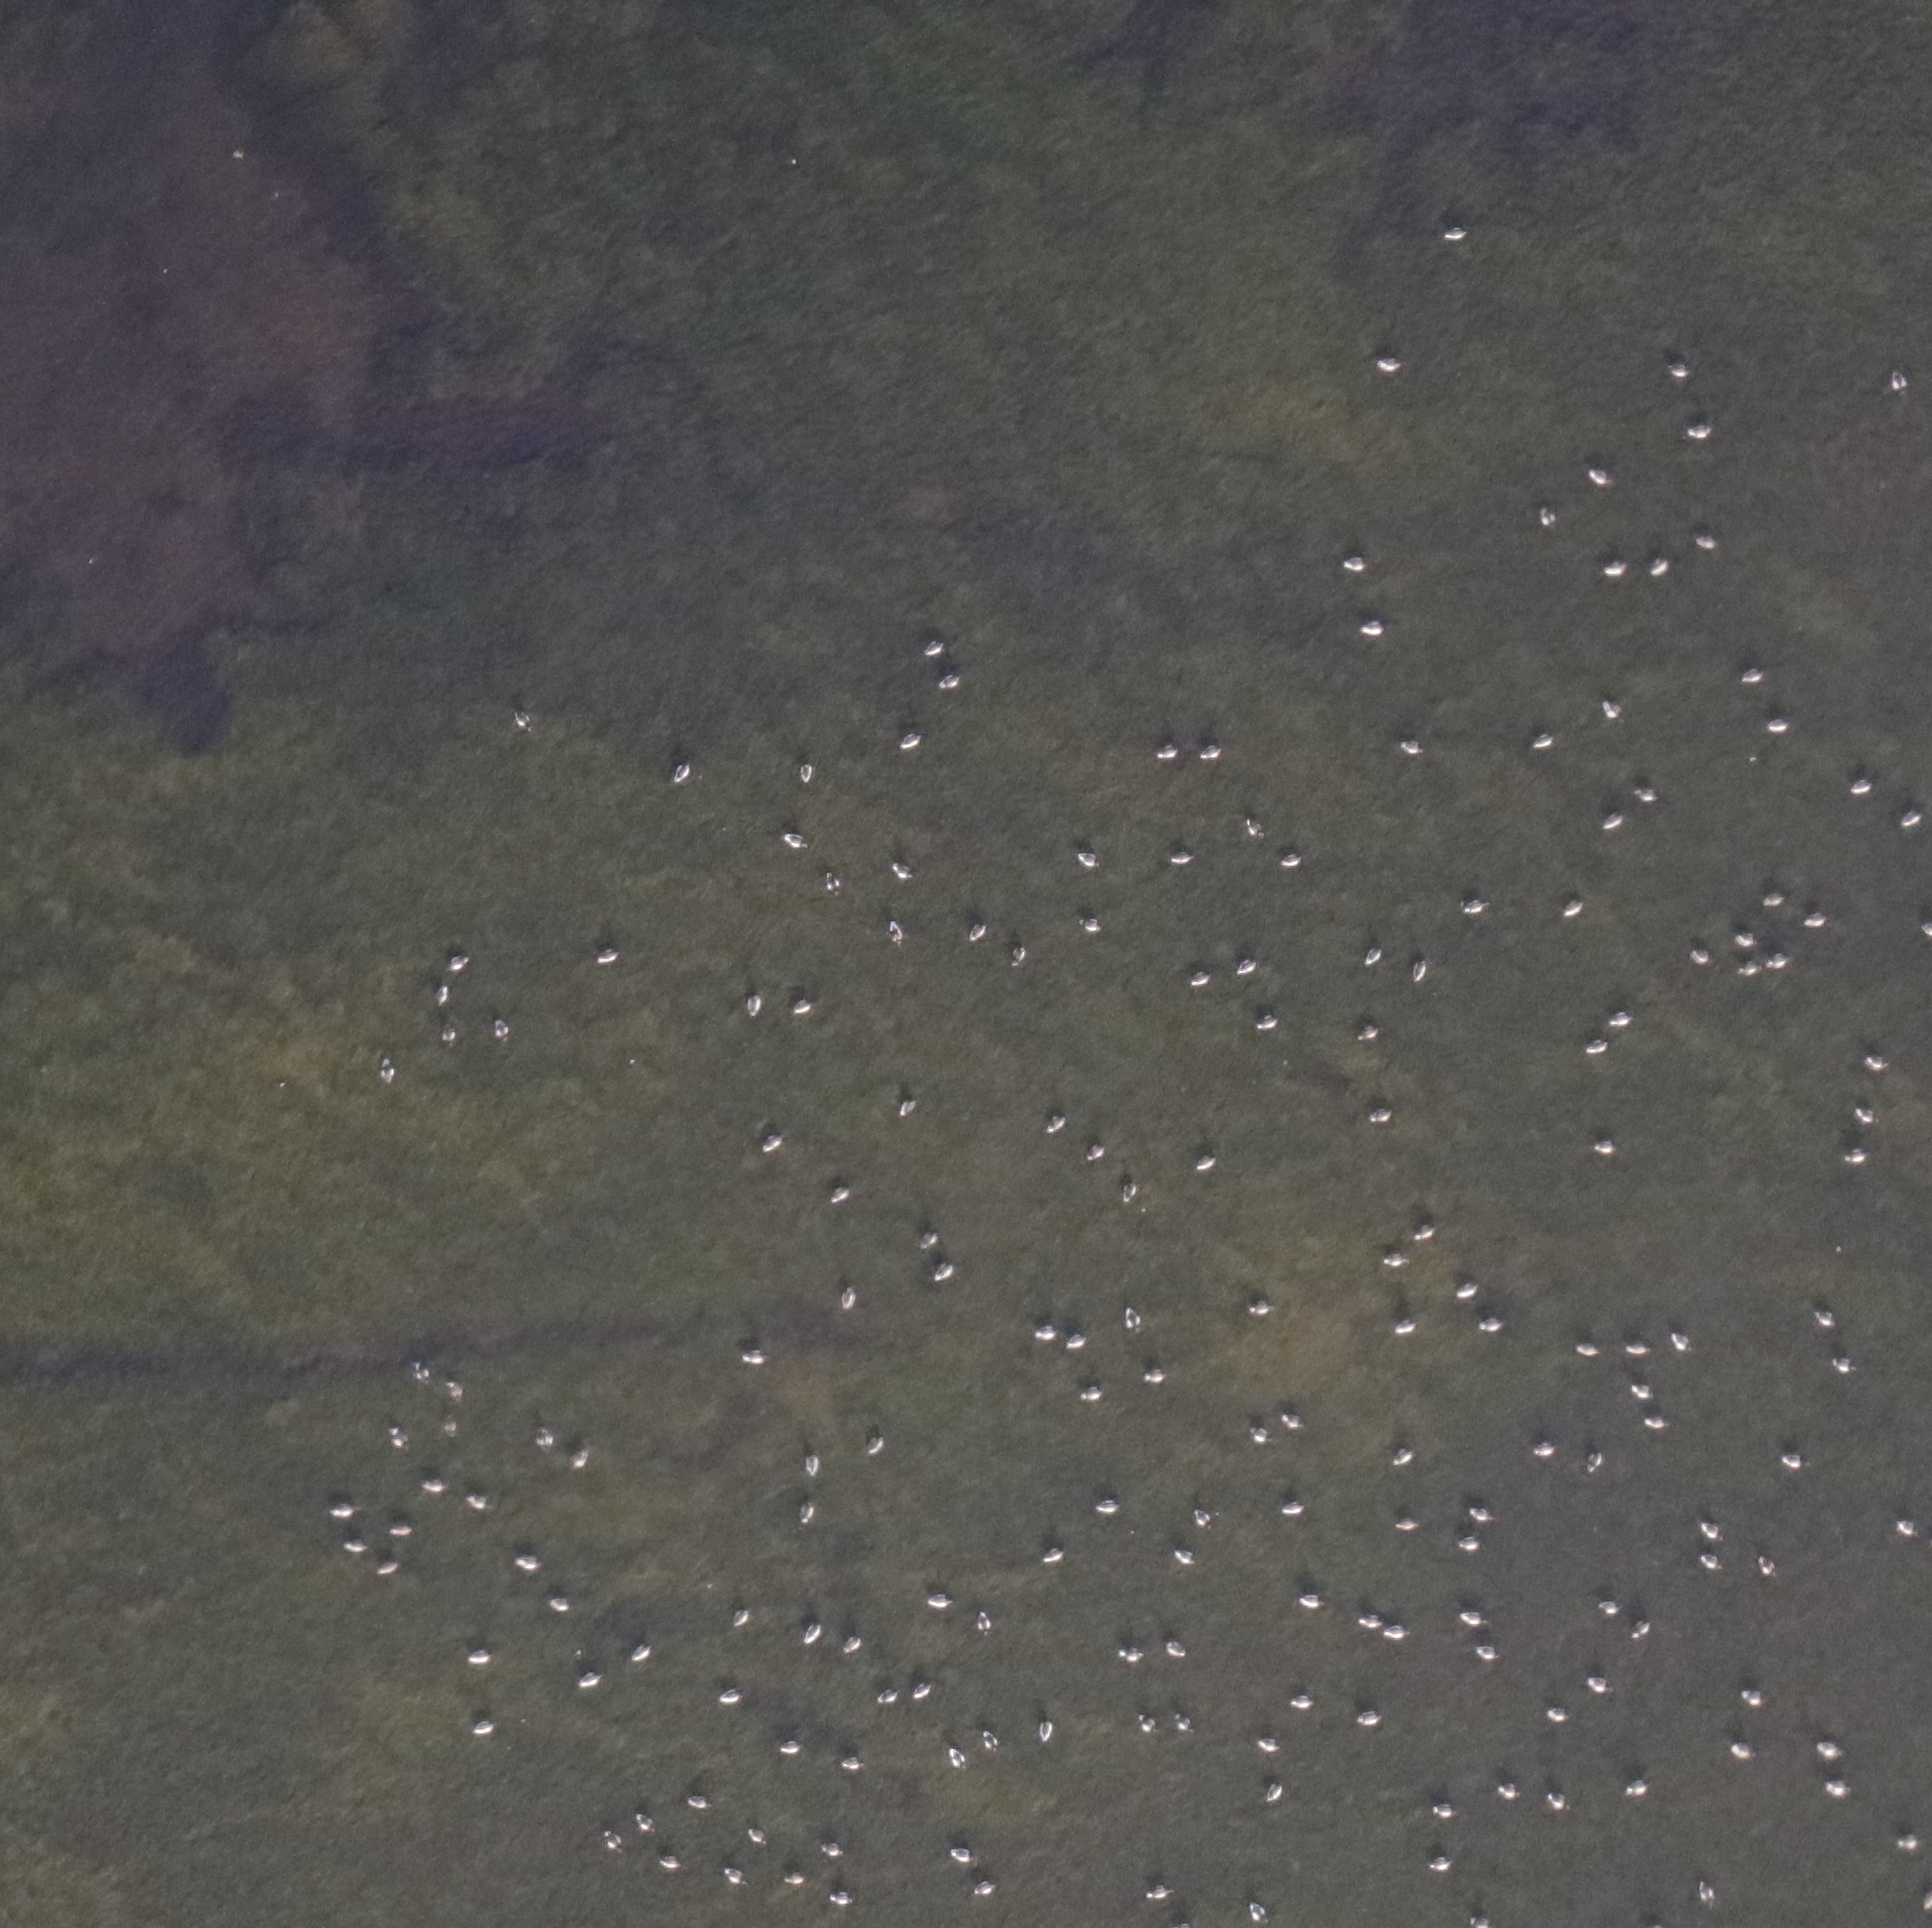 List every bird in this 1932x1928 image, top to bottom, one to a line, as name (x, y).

brant (1455, 233)
brant (1680, 366)
brant (1393, 368)
brant (1897, 392)
brant (1695, 429)
brant (1599, 475)
brant (1538, 514)
brant (1712, 537)
brant (1354, 563)
brant (1615, 568)
brant (1664, 568)
brant (1385, 622)
brant (930, 646)
brant (1757, 664)
brant (957, 686)
brant (1604, 710)
brant (529, 717)
brant (1781, 721)
brant (917, 738)
brant (1543, 744)
brant (1160, 752)
brant (1213, 752)
brant (1411, 752)
brant (685, 775)
brant (811, 776)
brant (1861, 781)
brant (1650, 792)
brant (1906, 815)
brant (1617, 821)
brant (1260, 829)
brant (791, 839)
brant (1190, 854)
brant (1291, 858)
brant (1086, 865)
brant (899, 869)
brant (827, 886)
brant (1776, 893)
brant (1475, 912)
brant (1575, 919)
brant (1819, 924)
brant (903, 925)
brant (1100, 926)
brant (982, 929)
brant (1747, 929)
brant (1009, 953)
brant (618, 954)
brant (1698, 954)
brant (1377, 955)
brant (1775, 955)
brant (470, 956)
brant (1243, 960)
brant (1417, 972)
brant (1743, 977)
brant (1188, 979)
brant (445, 989)
brant (809, 1000)
brant (761, 1005)
brant (1267, 1009)
brant (1623, 1018)
brant (493, 1029)
brant (1381, 1030)
brant (440, 1041)
brant (1598, 1050)
brant (1866, 1062)
brant (388, 1071)
brant (915, 1096)
brant (1868, 1109)
brant (1390, 1110)
brant (1057, 1126)
brant (773, 1136)
brant (1604, 1142)
brant (1856, 1153)
brant (1099, 1154)
brant (1206, 1168)
brant (1132, 1191)
brant (839, 1193)
brant (1427, 1232)
brant (930, 1239)
brant (1392, 1258)
brant (947, 1280)
brant (1473, 1292)
brant (850, 1294)
brant (1253, 1299)
brant (1831, 1317)
brant (1131, 1324)
brant (1401, 1324)
brant (1490, 1324)
brant (1039, 1330)
brant (1686, 1337)
brant (1593, 1347)
brant (1639, 1348)
brant (754, 1349)
brant (1072, 1349)
brant (1837, 1358)
brant (1158, 1376)
brant (429, 1381)
brant (446, 1383)
brant (1093, 1384)
brant (1645, 1396)
brant (1304, 1419)
brant (449, 1420)
brant (1657, 1429)
brant (546, 1438)
brant (1270, 1440)
brant (398, 1446)
brant (875, 1446)
brant (576, 1448)
brant (1397, 1456)
brant (1543, 1456)
brant (1789, 1460)
brant (814, 1466)
brant (1592, 1466)
brant (436, 1488)
brant (477, 1503)
brant (351, 1505)
brant (1298, 1506)
brant (1108, 1508)
brant (1206, 1508)
brant (805, 1518)
brant (1479, 1520)
brant (1396, 1521)
brant (393, 1525)
brant (1711, 1525)
brant (1906, 1527)
brant (353, 1544)
brant (1468, 1545)
brant (1187, 1549)
brant (1059, 1553)
brant (525, 1562)
brant (1710, 1562)
brant (1773, 1565)
brant (381, 1567)
brant (940, 1597)
brant (1303, 1598)
brant (1617, 1606)
brant (567, 1607)
brant (1469, 1615)
brant (1365, 1616)
brant (739, 1619)
brant (986, 1619)
brant (1398, 1627)
brant (1645, 1628)
brant (814, 1637)
brant (850, 1646)
brant (866, 1646)
brant (643, 1649)
brant (482, 1650)
brant (1484, 1651)
brant (1131, 1654)
brant (1183, 1656)
brant (1601, 1684)
brant (593, 1685)
brant (921, 1695)
brant (1753, 1695)
brant (738, 1696)
brant (1307, 1698)
brant (888, 1705)
brant (1559, 1710)
brant (1365, 1715)
brant (481, 1725)
brant (1179, 1725)
brant (1148, 1728)
brant (1043, 1732)
brant (1745, 1741)
brant (992, 1745)
brant (1273, 1745)
brant (1828, 1746)
brant (791, 1751)
brant (959, 1759)
brant (854, 1765)
brant (1632, 1784)
brant (1509, 1785)
brant (1841, 1788)
brant (1277, 1791)
brant (704, 1797)
brant (1562, 1799)
brant (1443, 1817)
brant (645, 1820)
brant (1921, 1834)
brant (618, 1835)
brant (755, 1841)
brant (828, 1848)
brant (961, 1856)
brant (674, 1860)
brant (1448, 1865)
brant (738, 1875)
brant (790, 1881)
brant (983, 1883)
brant (1706, 1888)
brant (1163, 1889)
brant (840, 1900)
brant (1929, 1900)
brant (1262, 1913)